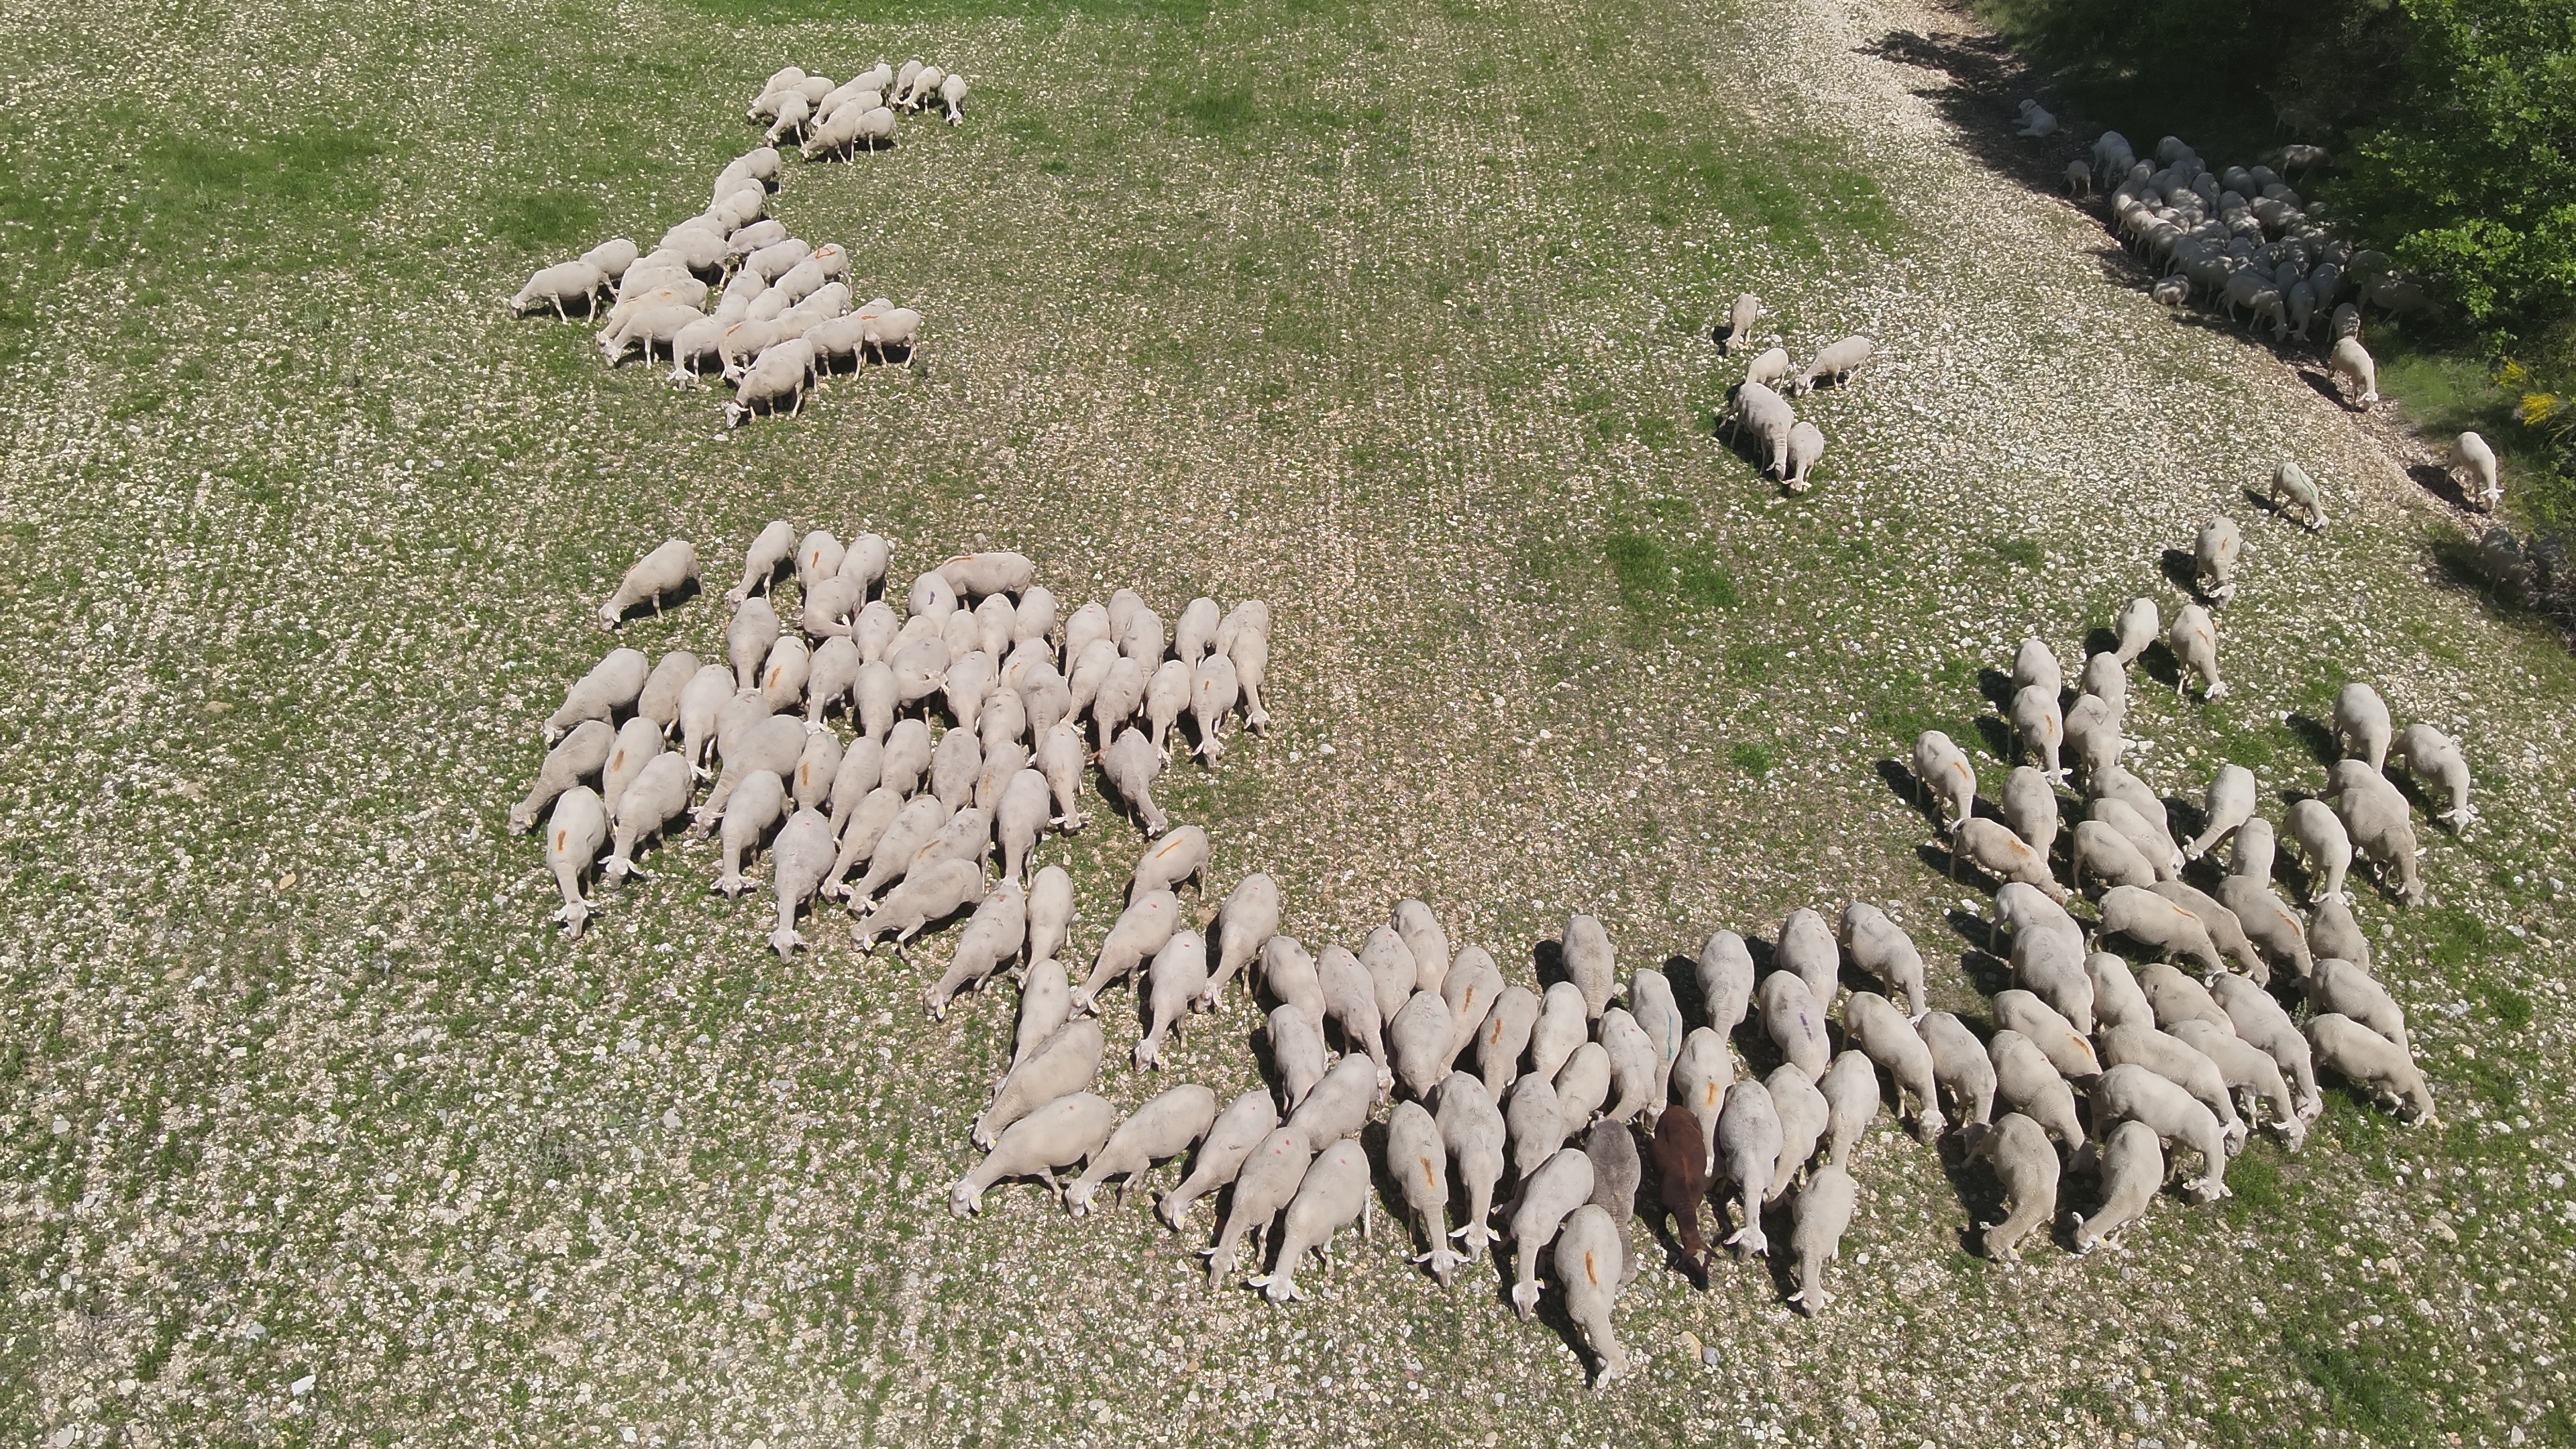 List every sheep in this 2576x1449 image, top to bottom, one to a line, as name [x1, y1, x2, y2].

sheep [888, 60, 924, 112]
sheep [873, 62, 893, 107]
sheep [903, 66, 942, 115]
sheep [752, 66, 806, 107]
sheep [844, 71, 883, 94]
sheep [940, 73, 967, 128]
sheep [785, 76, 835, 107]
sheep [809, 84, 860, 133]
sheep [747, 90, 810, 125]
sheep [847, 90, 883, 113]
sheep [764, 96, 810, 147]
sheep [855, 108, 901, 157]
sheep [798, 116, 855, 166]
sheep [2155, 134, 2196, 167]
sheep [2276, 144, 2333, 185]
sheep [735, 147, 783, 197]
sheep [2129, 158, 2158, 188]
sheep [705, 159, 752, 213]
sheep [2057, 160, 2092, 203]
sheep [2170, 160, 2194, 186]
sheep [2221, 165, 2259, 200]
sheep [2249, 165, 2284, 190]
sheep [2147, 168, 2170, 196]
sheep [2190, 172, 2221, 219]
sheep [2162, 174, 2185, 197]
sheep [725, 178, 769, 202]
sheep [2110, 180, 2140, 232]
sheep [2261, 184, 2304, 212]
sheep [2139, 188, 2164, 214]
sheep [2165, 188, 2210, 218]
sheep [716, 189, 762, 229]
sheep [2219, 190, 2252, 215]
sheep [2248, 195, 2297, 236]
sheep [2115, 201, 2156, 254]
sheep [2304, 201, 2328, 216]
sheep [2155, 206, 2190, 235]
sheep [2220, 207, 2266, 247]
sheep [668, 214, 725, 240]
sheep [2135, 218, 2184, 267]
sheep [2201, 218, 2232, 240]
sheep [726, 219, 786, 273]
sheep [2187, 224, 2227, 248]
sheep [657, 228, 729, 290]
sheep [2278, 235, 2312, 277]
sheep [2227, 236, 2257, 266]
sheep [578, 238, 640, 300]
sheep [2165, 238, 2206, 279]
sheep [738, 239, 811, 288]
sheep [2251, 242, 2287, 283]
sheep [800, 244, 853, 300]
sheep [623, 249, 689, 271]
sheep [2274, 261, 2300, 301]
sheep [510, 262, 602, 325]
sheep [2308, 262, 2342, 331]
sheep [606, 266, 694, 325]
sheep [714, 270, 765, 309]
sheep [2152, 271, 2197, 309]
sheep [2358, 271, 2447, 326]
sheep [2213, 275, 2289, 344]
sheep [650, 278, 708, 314]
sheep [2287, 281, 2316, 342]
sheep [791, 282, 853, 320]
sheep [597, 288, 686, 355]
sheep [744, 288, 791, 322]
sheep [713, 294, 749, 328]
sheep [1722, 294, 1757, 358]
sheep [849, 299, 895, 322]
sheep [2325, 303, 2361, 341]
sheep [604, 305, 707, 370]
sheep [769, 308, 831, 343]
sheep [862, 308, 920, 369]
sheep [801, 316, 865, 383]
sheep [668, 318, 726, 393]
sheep [719, 320, 784, 387]
sheep [1795, 335, 1870, 397]
sheep [723, 338, 819, 429]
sheep [2326, 338, 2379, 412]
sheep [1745, 347, 1790, 394]
sheep [1719, 382, 1794, 482]
sheep [1782, 422, 1824, 497]
sheep [2445, 431, 2505, 511]
sheep [2270, 462, 2330, 535]
sheep [2187, 517, 2241, 612]
sheep [725, 520, 801, 614]
sheep [2465, 526, 2540, 608]
sheep [797, 531, 846, 590]
sheep [838, 533, 889, 609]
sheep [598, 540, 706, 632]
sheep [932, 551, 1037, 611]
sheep [909, 572, 959, 637]
sheep [804, 576, 861, 641]
sheep [1011, 587, 1059, 658]
sheep [1107, 588, 1147, 648]
sheep [973, 593, 1017, 682]
sheep [726, 597, 780, 694]
sheep [1174, 598, 1221, 669]
sheep [2112, 598, 2159, 670]
sheep [851, 600, 899, 663]
sheep [1212, 600, 1269, 655]
sheep [1064, 602, 1111, 684]
sheep [2169, 605, 2226, 704]
sheep [942, 609, 979, 667]
sheep [1119, 609, 1164, 690]
sheep [883, 615, 939, 669]
sheep [1231, 625, 1271, 737]
sheep [803, 635, 859, 734]
sheep [762, 636, 810, 715]
sheep [891, 637, 950, 732]
sheep [999, 637, 1051, 694]
sheep [1060, 638, 1121, 734]
sheep [2010, 639, 2061, 702]
sheep [545, 648, 651, 745]
sheep [637, 651, 701, 749]
sheep [946, 651, 997, 732]
sheep [2075, 651, 2127, 723]
sheep [1190, 654, 1238, 771]
sheep [1086, 657, 1145, 766]
sheep [854, 660, 900, 745]
sheep [1017, 661, 1072, 768]
sheep [1144, 661, 1190, 771]
sheep [678, 664, 738, 781]
sheep [2331, 683, 2392, 773]
sheep [2008, 685, 2073, 786]
sheep [980, 686, 1026, 754]
sheep [717, 689, 773, 766]
sheep [2063, 694, 2119, 768]
sheep [684, 715, 807, 840]
sheep [602, 716, 666, 833]
sheep [880, 718, 932, 798]
sheep [510, 720, 616, 837]
sheep [1035, 724, 1091, 837]
sheep [2386, 724, 2474, 837]
sheep [932, 727, 982, 824]
sheep [1103, 727, 1169, 841]
sheep [1915, 730, 1977, 834]
sheep [792, 732, 843, 809]
sheep [829, 736, 884, 850]
sheep [974, 739, 1025, 826]
sheep [598, 751, 698, 890]
sheep [2317, 759, 2428, 911]
sheep [2179, 765, 2256, 865]
sheep [2002, 766, 2059, 861]
sheep [2088, 766, 2167, 825]
sheep [709, 769, 791, 903]
sheep [995, 769, 1051, 891]
sheep [545, 785, 612, 940]
sheep [820, 788, 906, 906]
sheep [847, 794, 946, 921]
sheep [2088, 797, 2176, 880]
sheep [2276, 799, 2352, 907]
sheep [765, 807, 837, 966]
sheep [887, 808, 990, 898]
sheep [1949, 817, 2069, 908]
sheep [2227, 817, 2276, 888]
sheep [2072, 820, 2156, 895]
sheep [1129, 824, 1210, 907]
sheep [849, 856, 986, 964]
sheep [1004, 865, 1075, 990]
sheep [1195, 872, 1279, 1012]
sheep [2215, 875, 2313, 998]
sheep [2146, 880, 2271, 991]
sheep [1990, 882, 2086, 955]
sheep [923, 885, 1028, 1019]
sheep [2084, 885, 2230, 989]
sheep [1067, 889, 1180, 1021]
sheep [1392, 899, 1449, 994]
sheep [1838, 902, 1932, 1027]
sheep [2308, 902, 2370, 976]
sheep [1772, 907, 1841, 1020]
sheep [1561, 915, 1616, 1042]
sheep [2010, 925, 2095, 1045]
sheep [1357, 926, 1417, 1074]
sheep [1696, 928, 1755, 1064]
sheep [1134, 930, 1207, 1075]
sheep [1255, 935, 1340, 1072]
sheep [1436, 945, 1507, 1087]
sheep [1317, 947, 1397, 1109]
sheep [2084, 951, 2156, 1030]
sheep [2303, 959, 2410, 1054]
sheep [991, 959, 1072, 1105]
sheep [2135, 963, 2237, 1037]
sheep [1628, 968, 1683, 1132]
sheep [1757, 969, 1831, 1088]
sheep [2209, 972, 2324, 1127]
sheep [1531, 981, 1588, 1082]
sheep [1475, 986, 1540, 1106]
sheep [1993, 989, 2104, 1091]
sheep [1391, 990, 1455, 1118]
sheep [1840, 991, 1948, 1147]
sheep [1267, 1004, 1326, 1125]
sheep [1590, 1006, 1657, 1131]
sheep [1917, 1011, 1999, 1155]
sheep [2303, 1013, 2436, 1126]
sheep [972, 1019, 1105, 1153]
sheep [2165, 1019, 2307, 1155]
sheep [2100, 1022, 2249, 1156]
sheep [1673, 1026, 1734, 1178]
sheep [1988, 1029, 2097, 1175]
sheep [1557, 1041, 1611, 1149]
sheep [1819, 1049, 1881, 1190]
sheep [1286, 1052, 1378, 1153]
sheep [1763, 1063, 1830, 1217]
sheep [2090, 1063, 2234, 1204]
sheep [1435, 1070, 1507, 1265]
sheep [1490, 1071, 1564, 1227]
sheep [1720, 1076, 1784, 1266]
sheep [1058, 1084, 1216, 1218]
sheep [1160, 1089, 1279, 1232]
sheep [950, 1091, 1114, 1219]
sheep [1386, 1099, 1471, 1289]
sheep [1651, 1105, 1722, 1291]
sheep [1962, 1112, 2060, 1261]
sheep [1584, 1119, 1642, 1297]
sheep [2072, 1120, 2165, 1255]
sheep [1198, 1127, 1314, 1288]
sheep [1248, 1139, 1372, 1306]
sheep [1495, 1148, 1595, 1322]
sheep [1787, 1165, 1855, 1318]
sheep [1555, 1204, 1630, 1389]